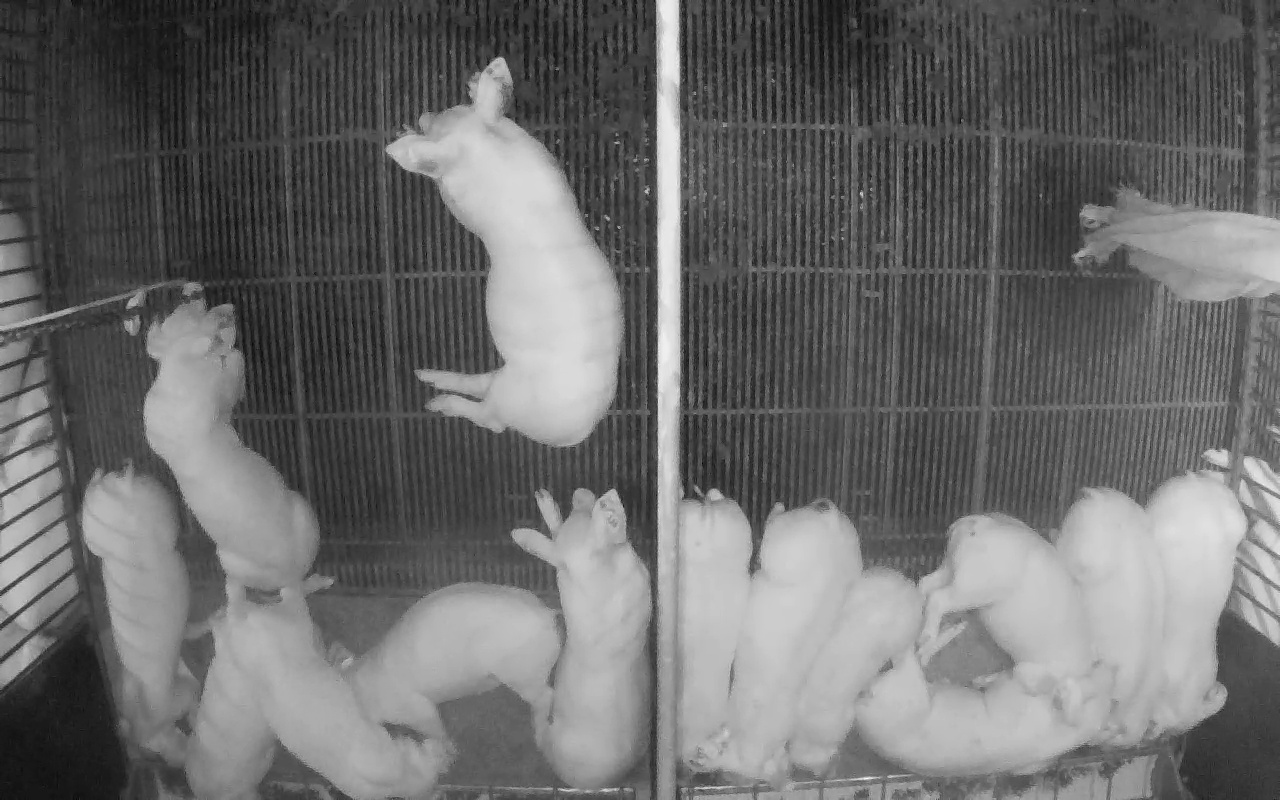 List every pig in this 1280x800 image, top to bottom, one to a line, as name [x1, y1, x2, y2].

pig [387, 56, 625, 452]
pig [1, 211, 42, 454]
pig [139, 281, 321, 592]
pig [0, 349, 82, 635]
pig [1198, 448, 1279, 646]
pig [77, 458, 200, 770]
pig [1144, 469, 1250, 743]
pig [680, 485, 753, 783]
pig [1047, 487, 1170, 752]
pig [512, 489, 652, 789]
pig [712, 495, 864, 790]
pig [916, 514, 1095, 695]
pig [786, 563, 924, 780]
pig [225, 573, 451, 799]
pig [326, 581, 565, 761]
pig [181, 600, 278, 797]
pig [853, 617, 1129, 775]